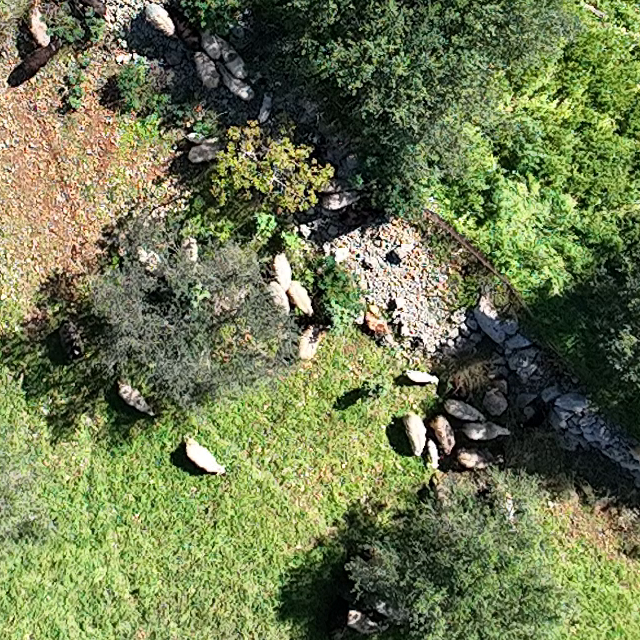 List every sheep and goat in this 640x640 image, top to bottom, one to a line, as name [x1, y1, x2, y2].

sheep [27, 0, 51, 46]
sheep [74, 0, 106, 15]
sheep [142, 3, 175, 37]
sheep [162, 3, 203, 51]
sheep [200, 29, 221, 59]
sheep [215, 34, 249, 79]
sheep [7, 43, 56, 87]
sheep [193, 52, 219, 89]
sheep [215, 61, 255, 102]
sheep [258, 91, 273, 122]
sheep [185, 133, 219, 144]
sheep [188, 144, 223, 162]
sheep [318, 177, 357, 191]
sheep [322, 191, 373, 211]
sheep [181, 235, 199, 272]
sheep [137, 245, 164, 278]
sheep [271, 252, 292, 291]
sheep [289, 281, 312, 314]
sheep [268, 282, 288, 316]
sheep [60, 321, 85, 356]
sheep [404, 369, 440, 385]
sheep [117, 380, 155, 418]
sheep [445, 398, 487, 421]
sheep [402, 411, 427, 457]
sheep [431, 416, 457, 455]
sheep [465, 421, 511, 439]
sheep [184, 437, 226, 475]
sheep [458, 448, 504, 469]
sheep [377, 599, 398, 619]
sheep [345, 610, 389, 637]